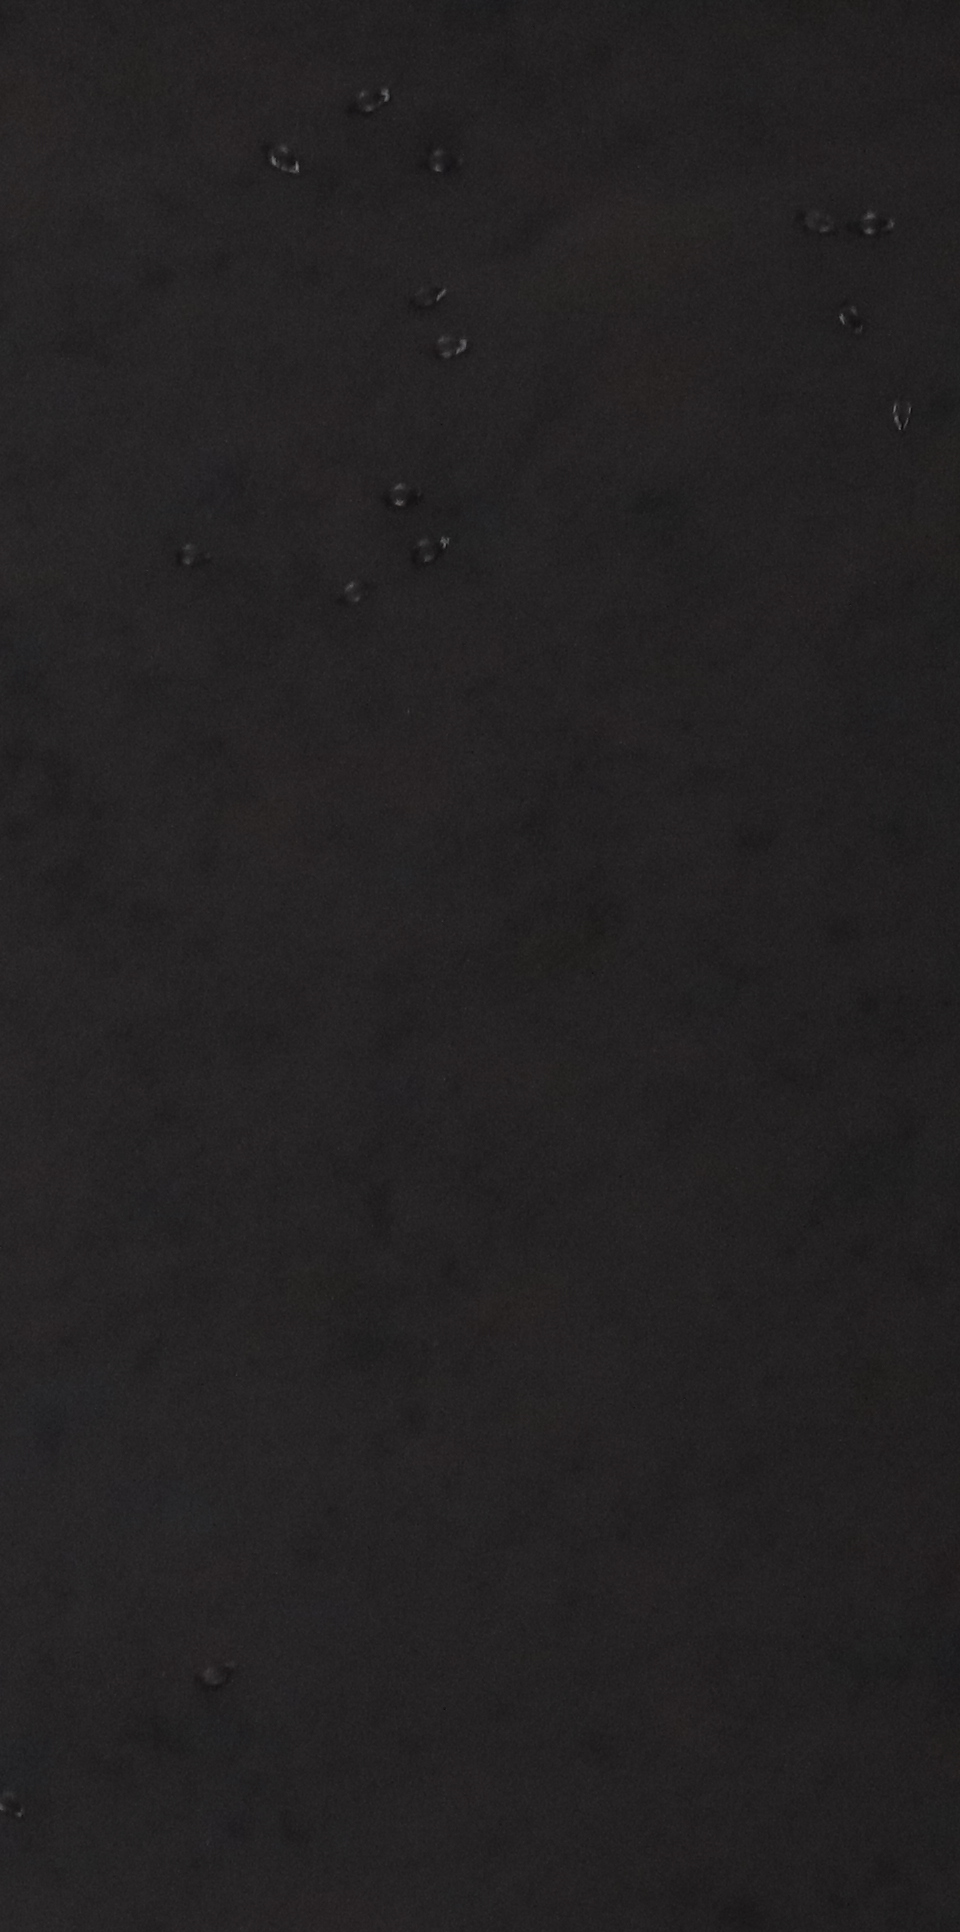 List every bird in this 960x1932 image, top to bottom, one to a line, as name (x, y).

brant (371, 101)
brant (443, 155)
brant (285, 158)
brant (876, 218)
brant (816, 220)
brant (427, 296)
brant (850, 314)
brant (445, 343)
brant (902, 414)
brant (400, 498)
brant (430, 551)
brant (188, 553)
brant (355, 593)
brant (221, 1676)
brant (7, 1801)